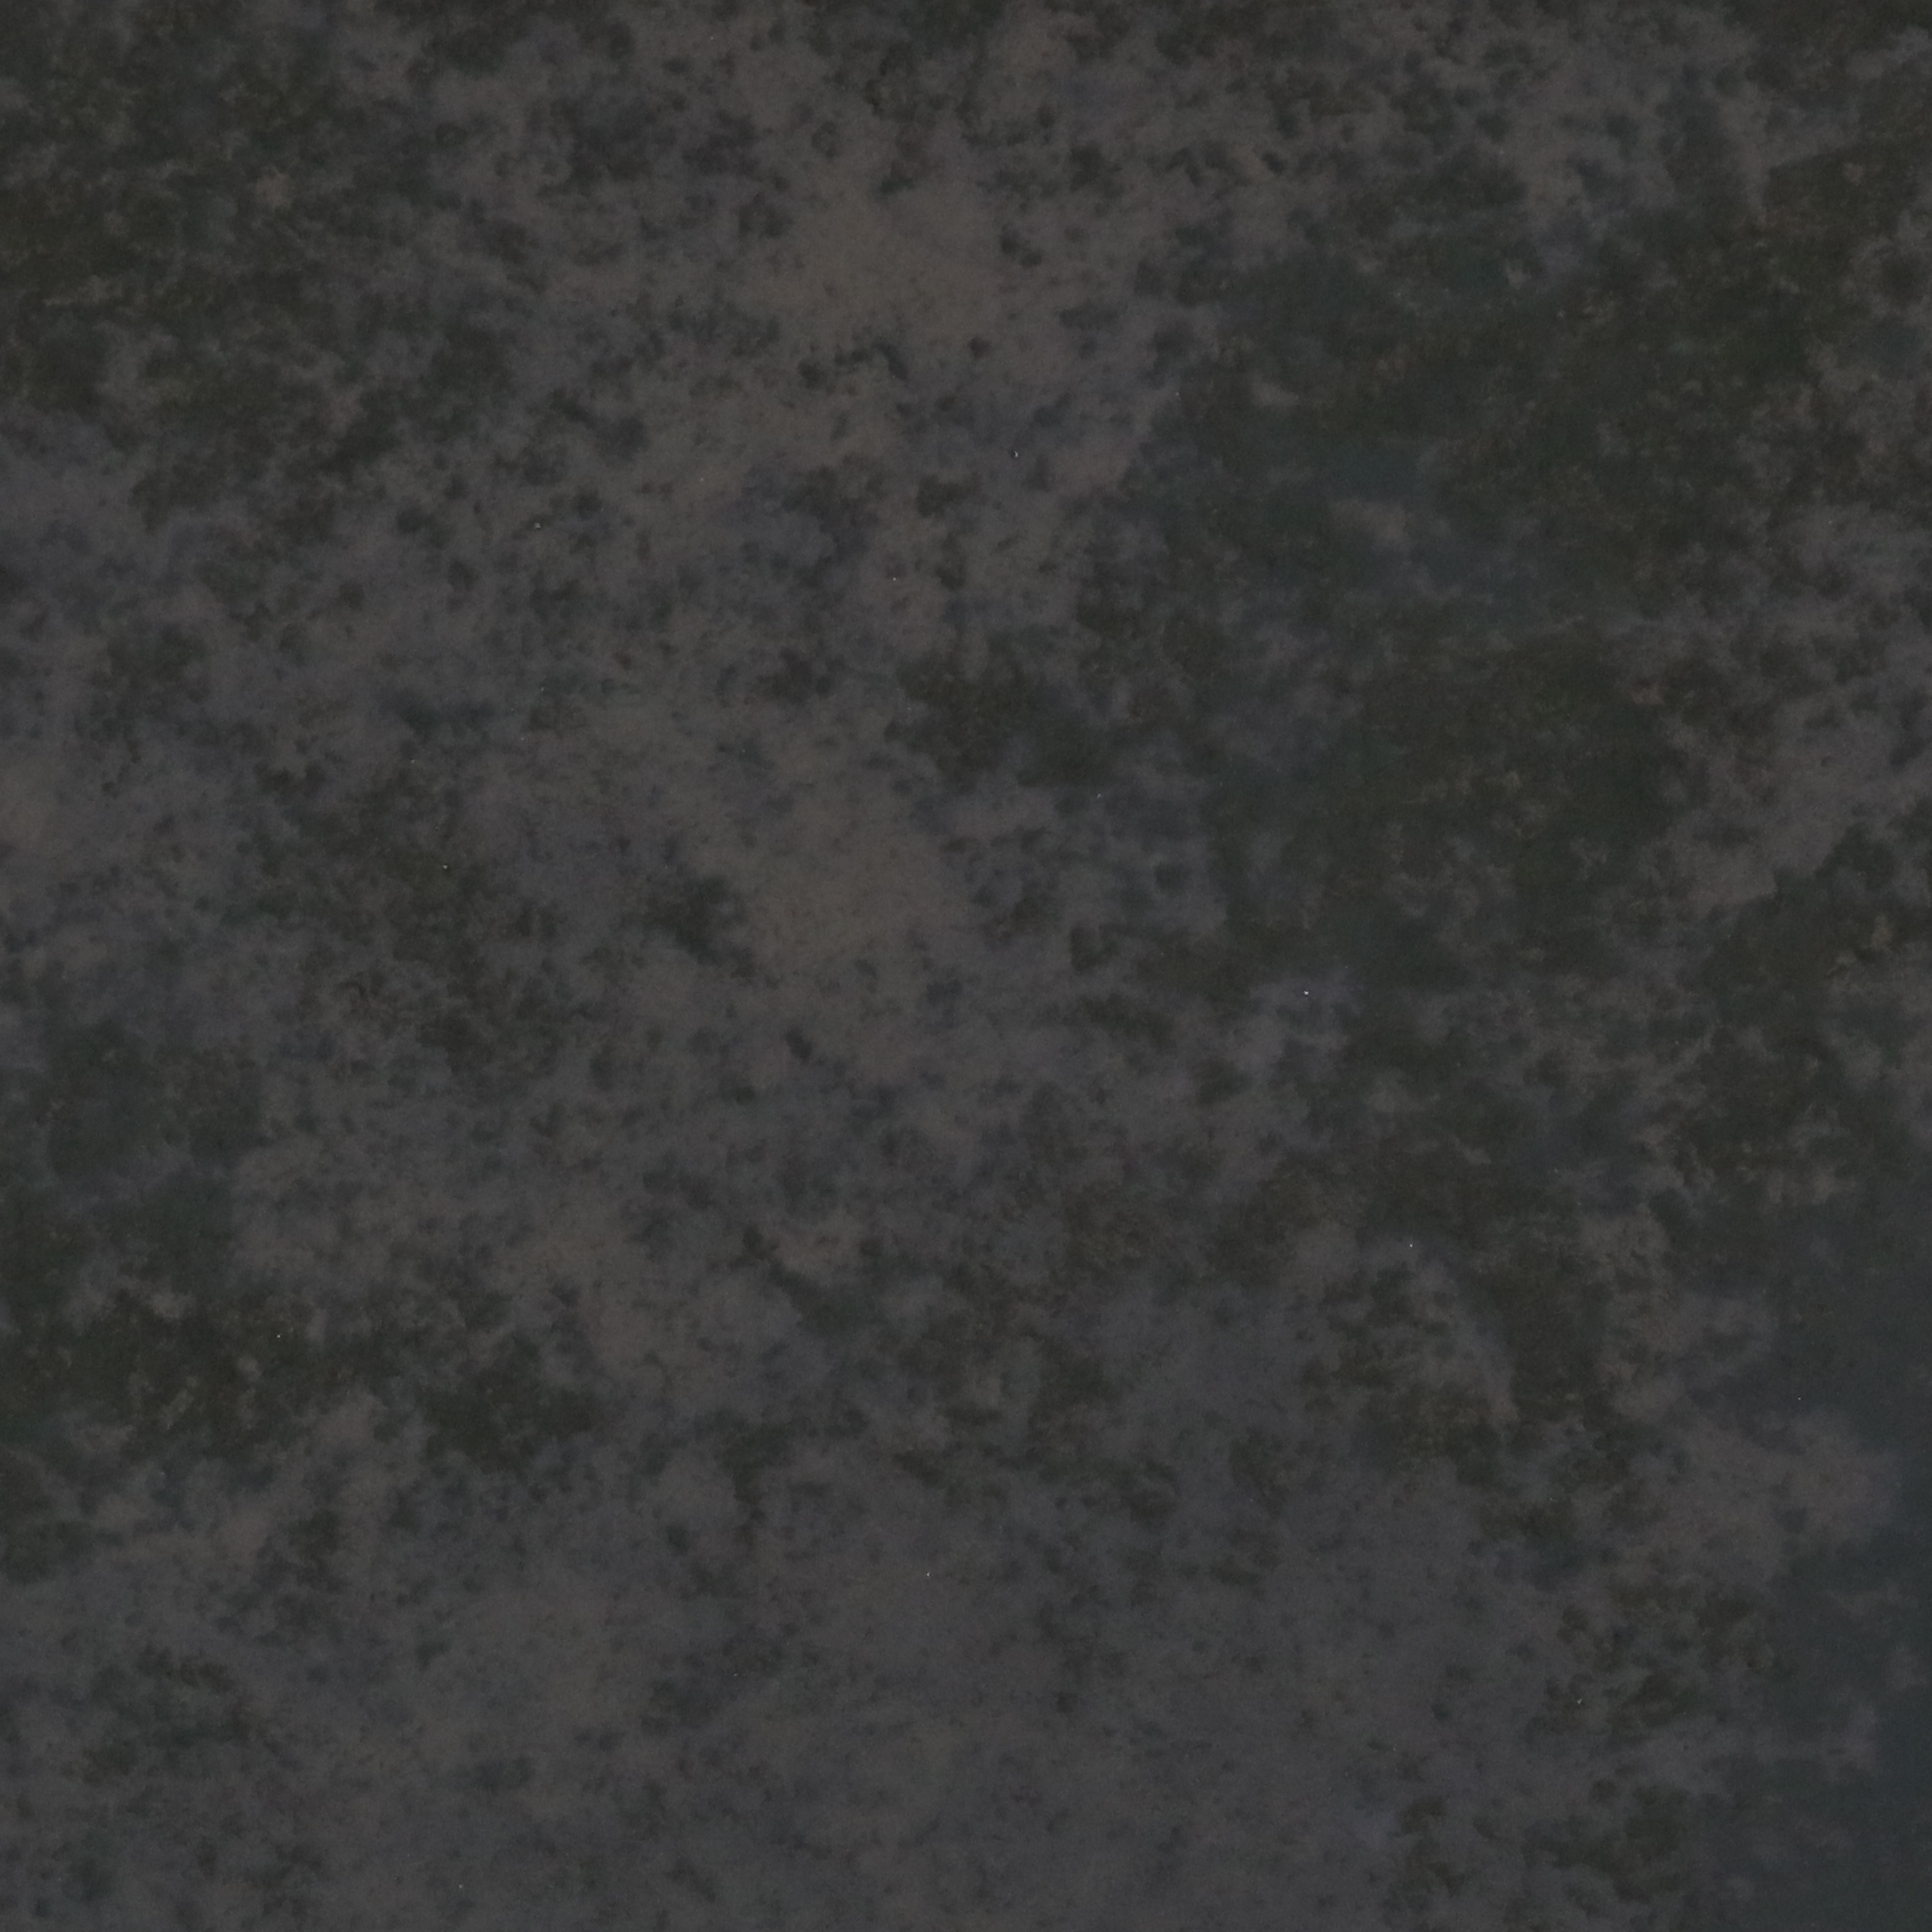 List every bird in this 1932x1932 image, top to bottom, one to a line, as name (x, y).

None